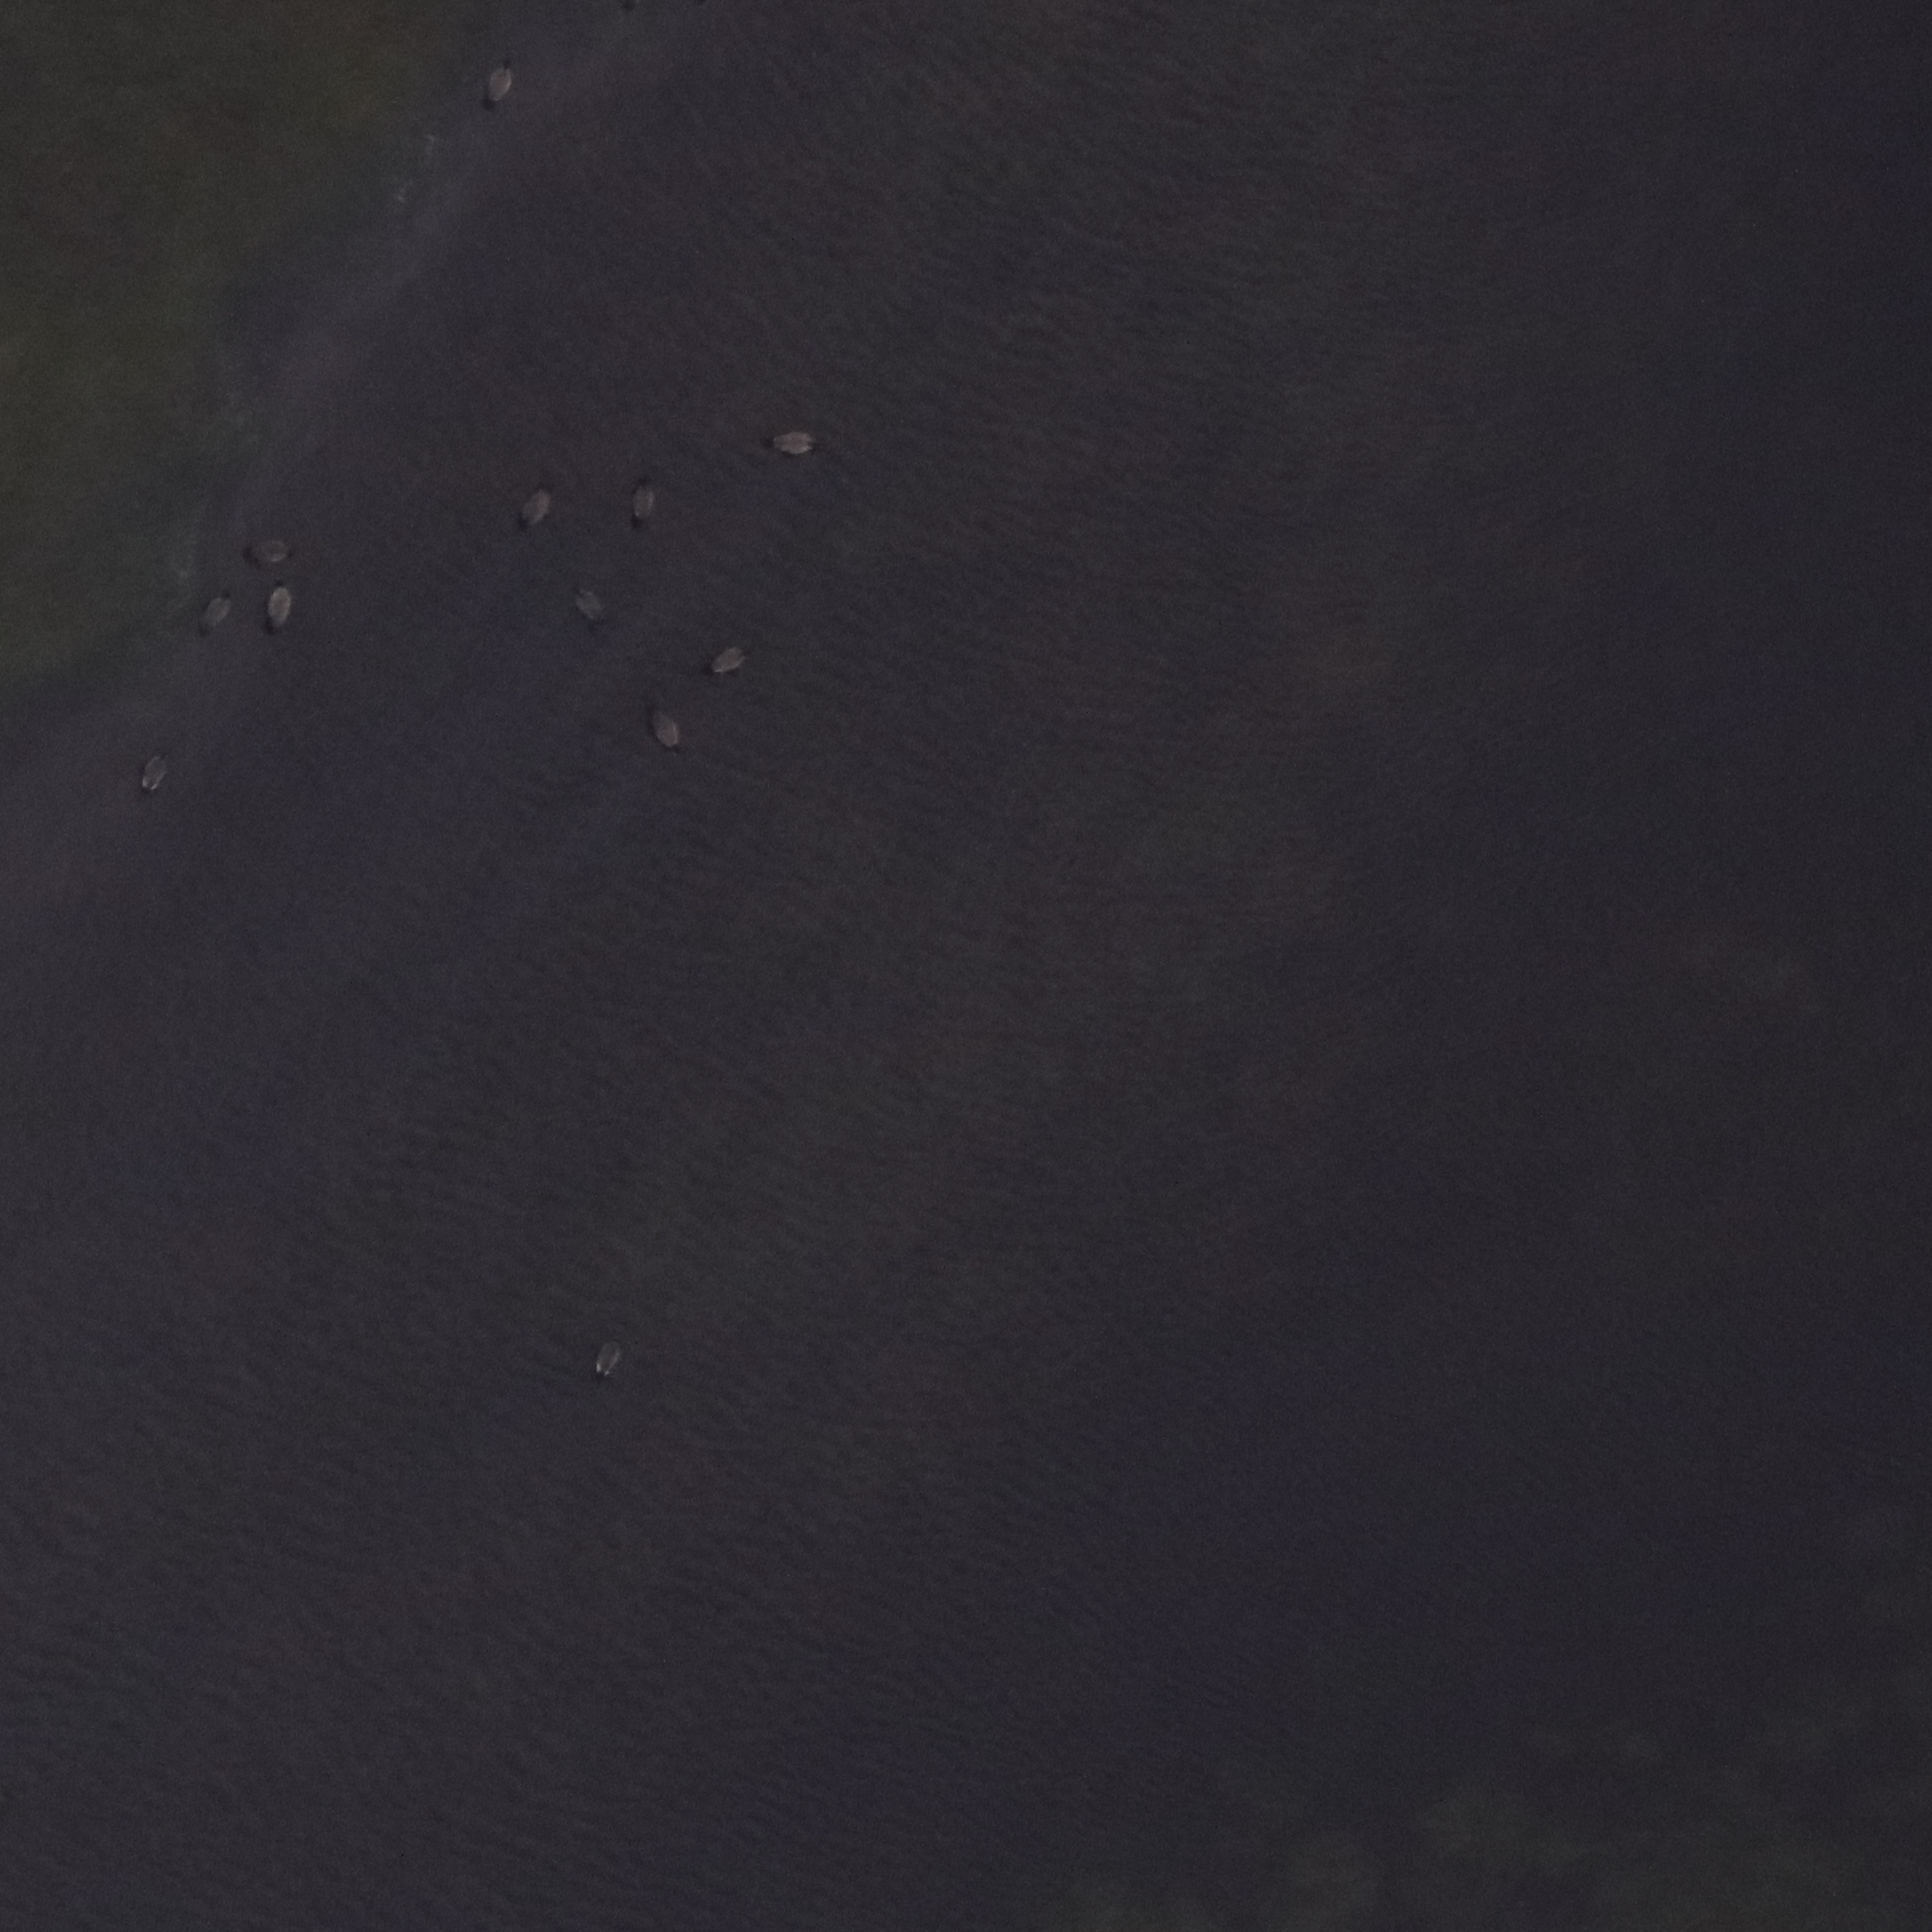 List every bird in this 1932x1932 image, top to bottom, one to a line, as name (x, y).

Canada goose (497, 83)
Canada goose (794, 444)
Canada goose (642, 502)
Canada goose (535, 509)
Canada goose (272, 551)
Canada goose (279, 605)
Canada goose (590, 606)
Canada goose (215, 611)
Canada goose (729, 658)
Canada goose (666, 727)
Canada goose (153, 774)
Canada goose (608, 1359)